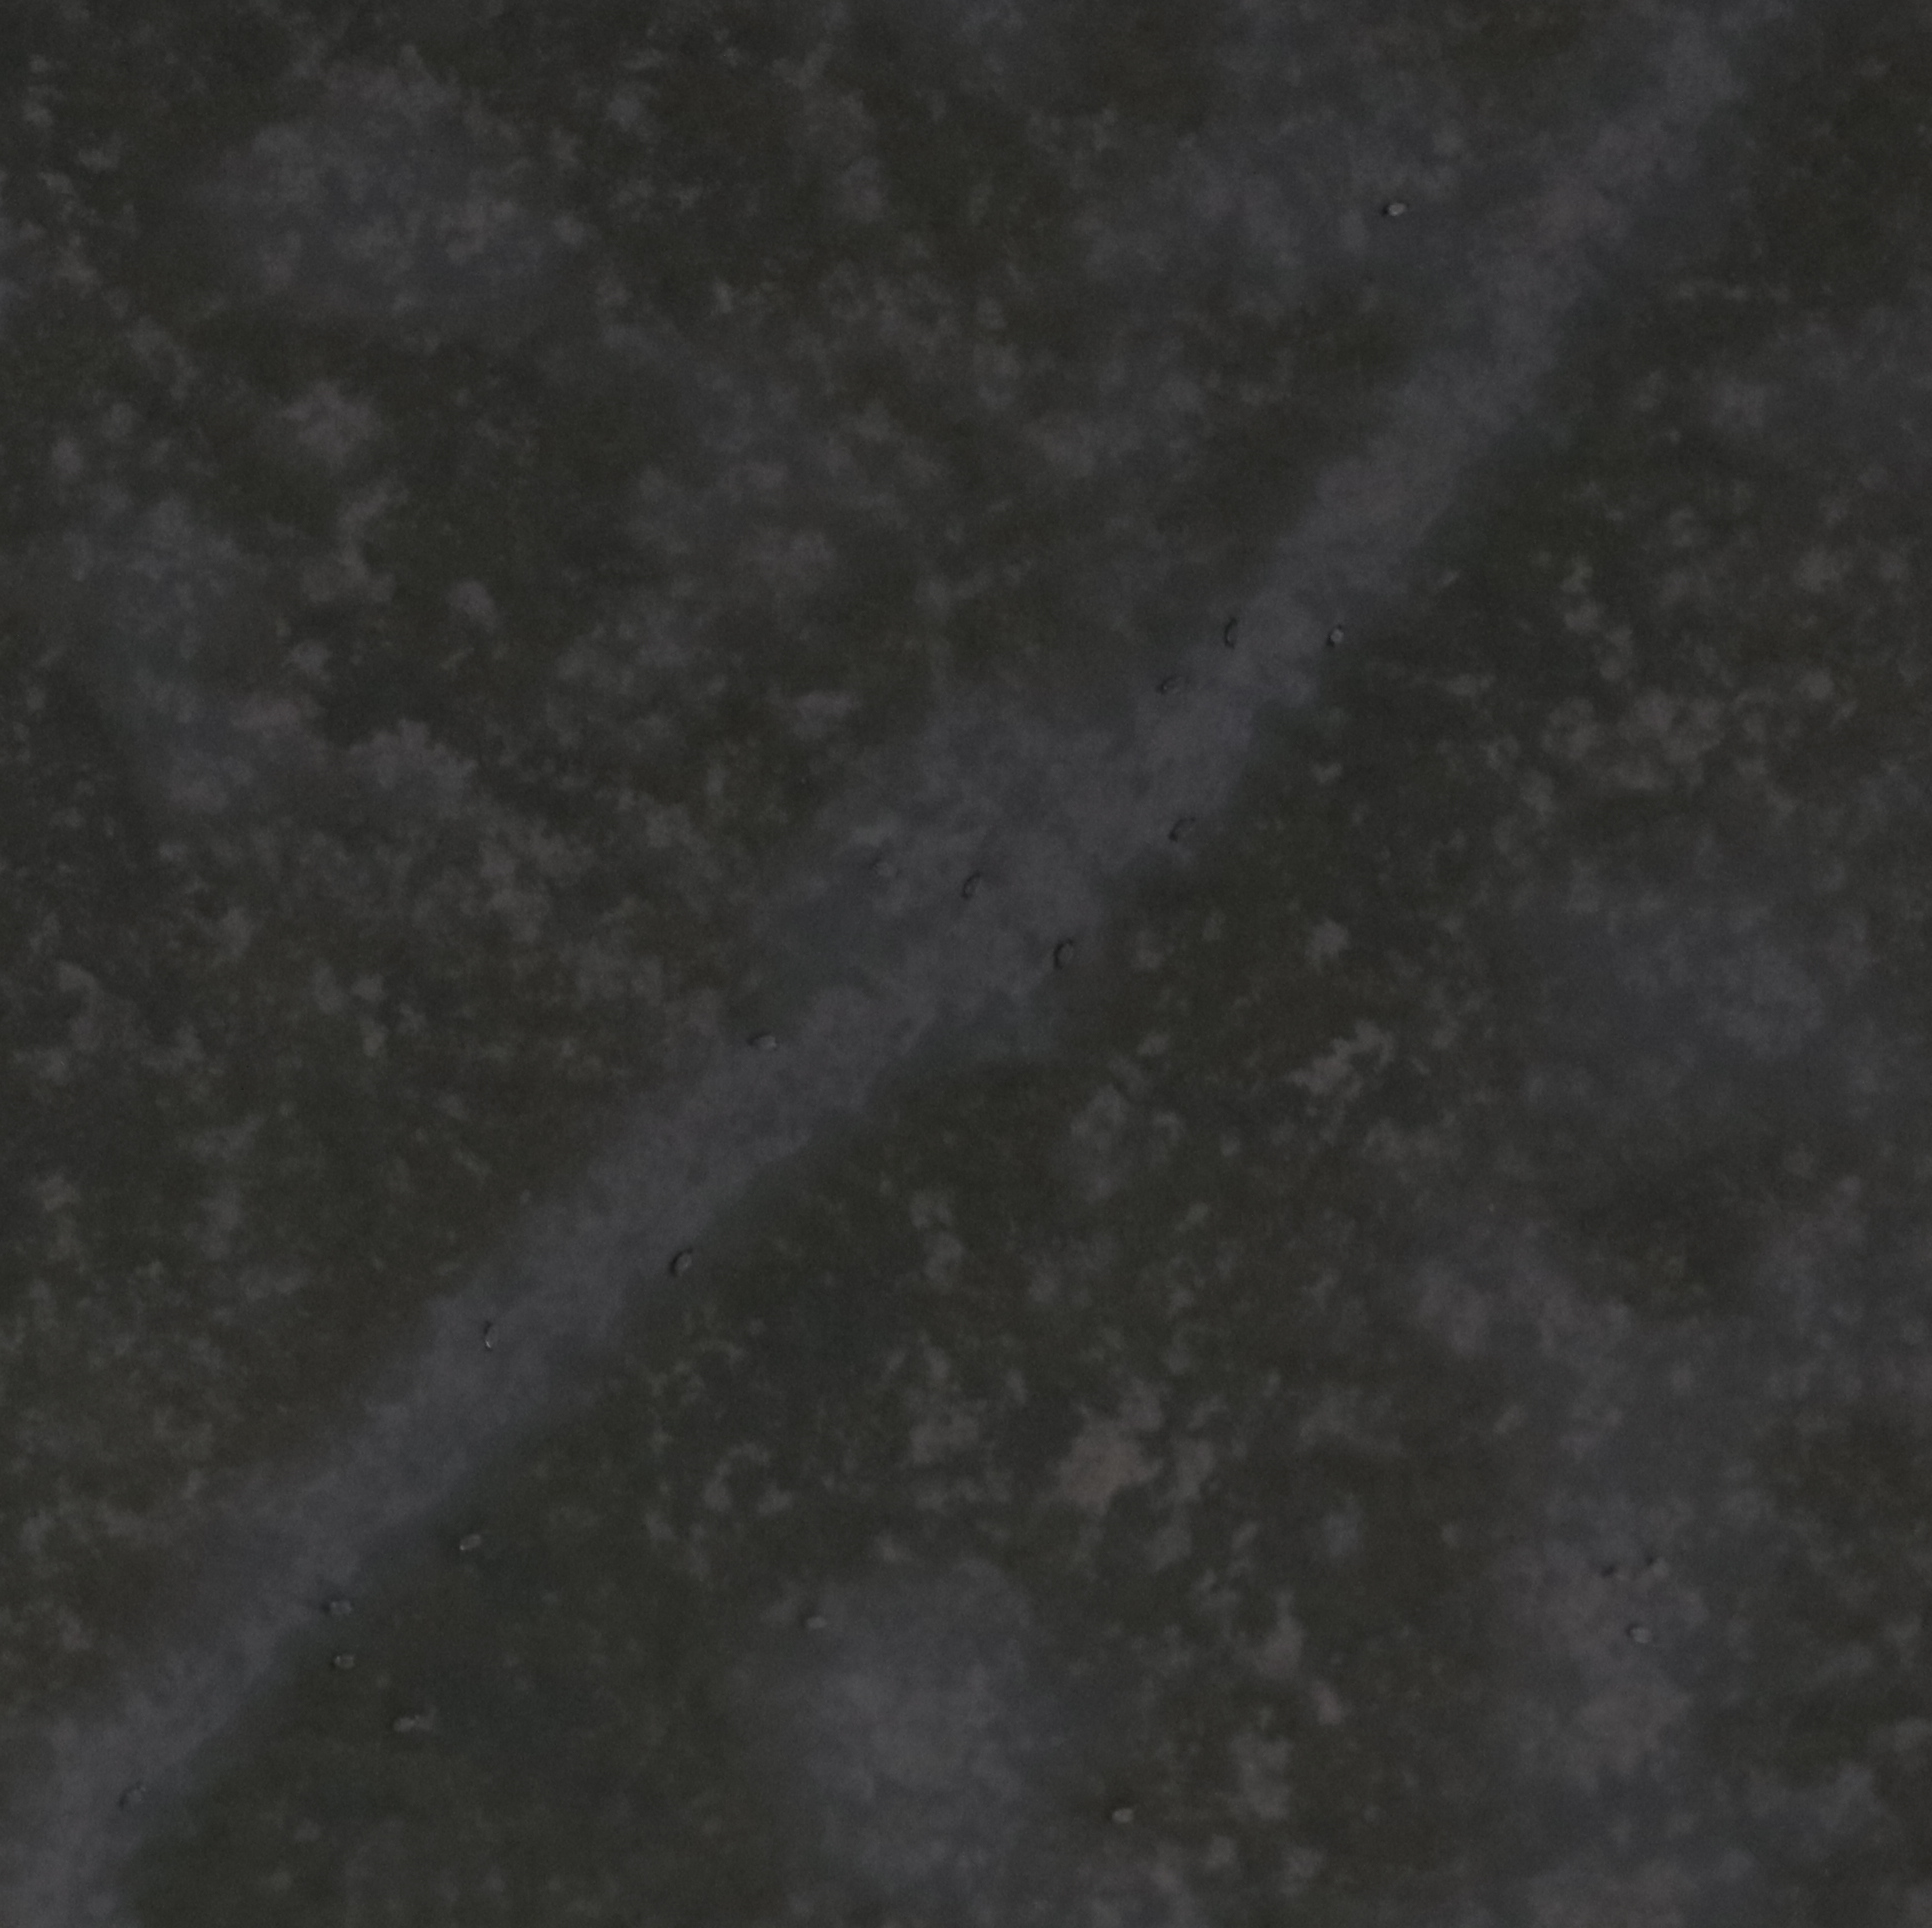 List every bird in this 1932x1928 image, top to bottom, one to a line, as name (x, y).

Canada goose (1400, 216)
Canada goose (1227, 629)
Canada goose (1344, 639)
Canada goose (1182, 677)
Canada goose (1190, 828)
Canada goose (894, 873)
Canada goose (974, 887)
Canada goose (1062, 955)
Canada goose (772, 1041)
Canada goose (682, 1269)
Canada goose (492, 1335)
Canada goose (474, 1535)
Canada goose (1664, 1568)
Canada goose (1625, 1578)
Canada goose (344, 1604)
Canada goose (819, 1623)
Canada goose (1649, 1627)
Canada goose (344, 1653)
Canada goose (416, 1724)
Canada goose (137, 1789)
Canada goose (1123, 1814)